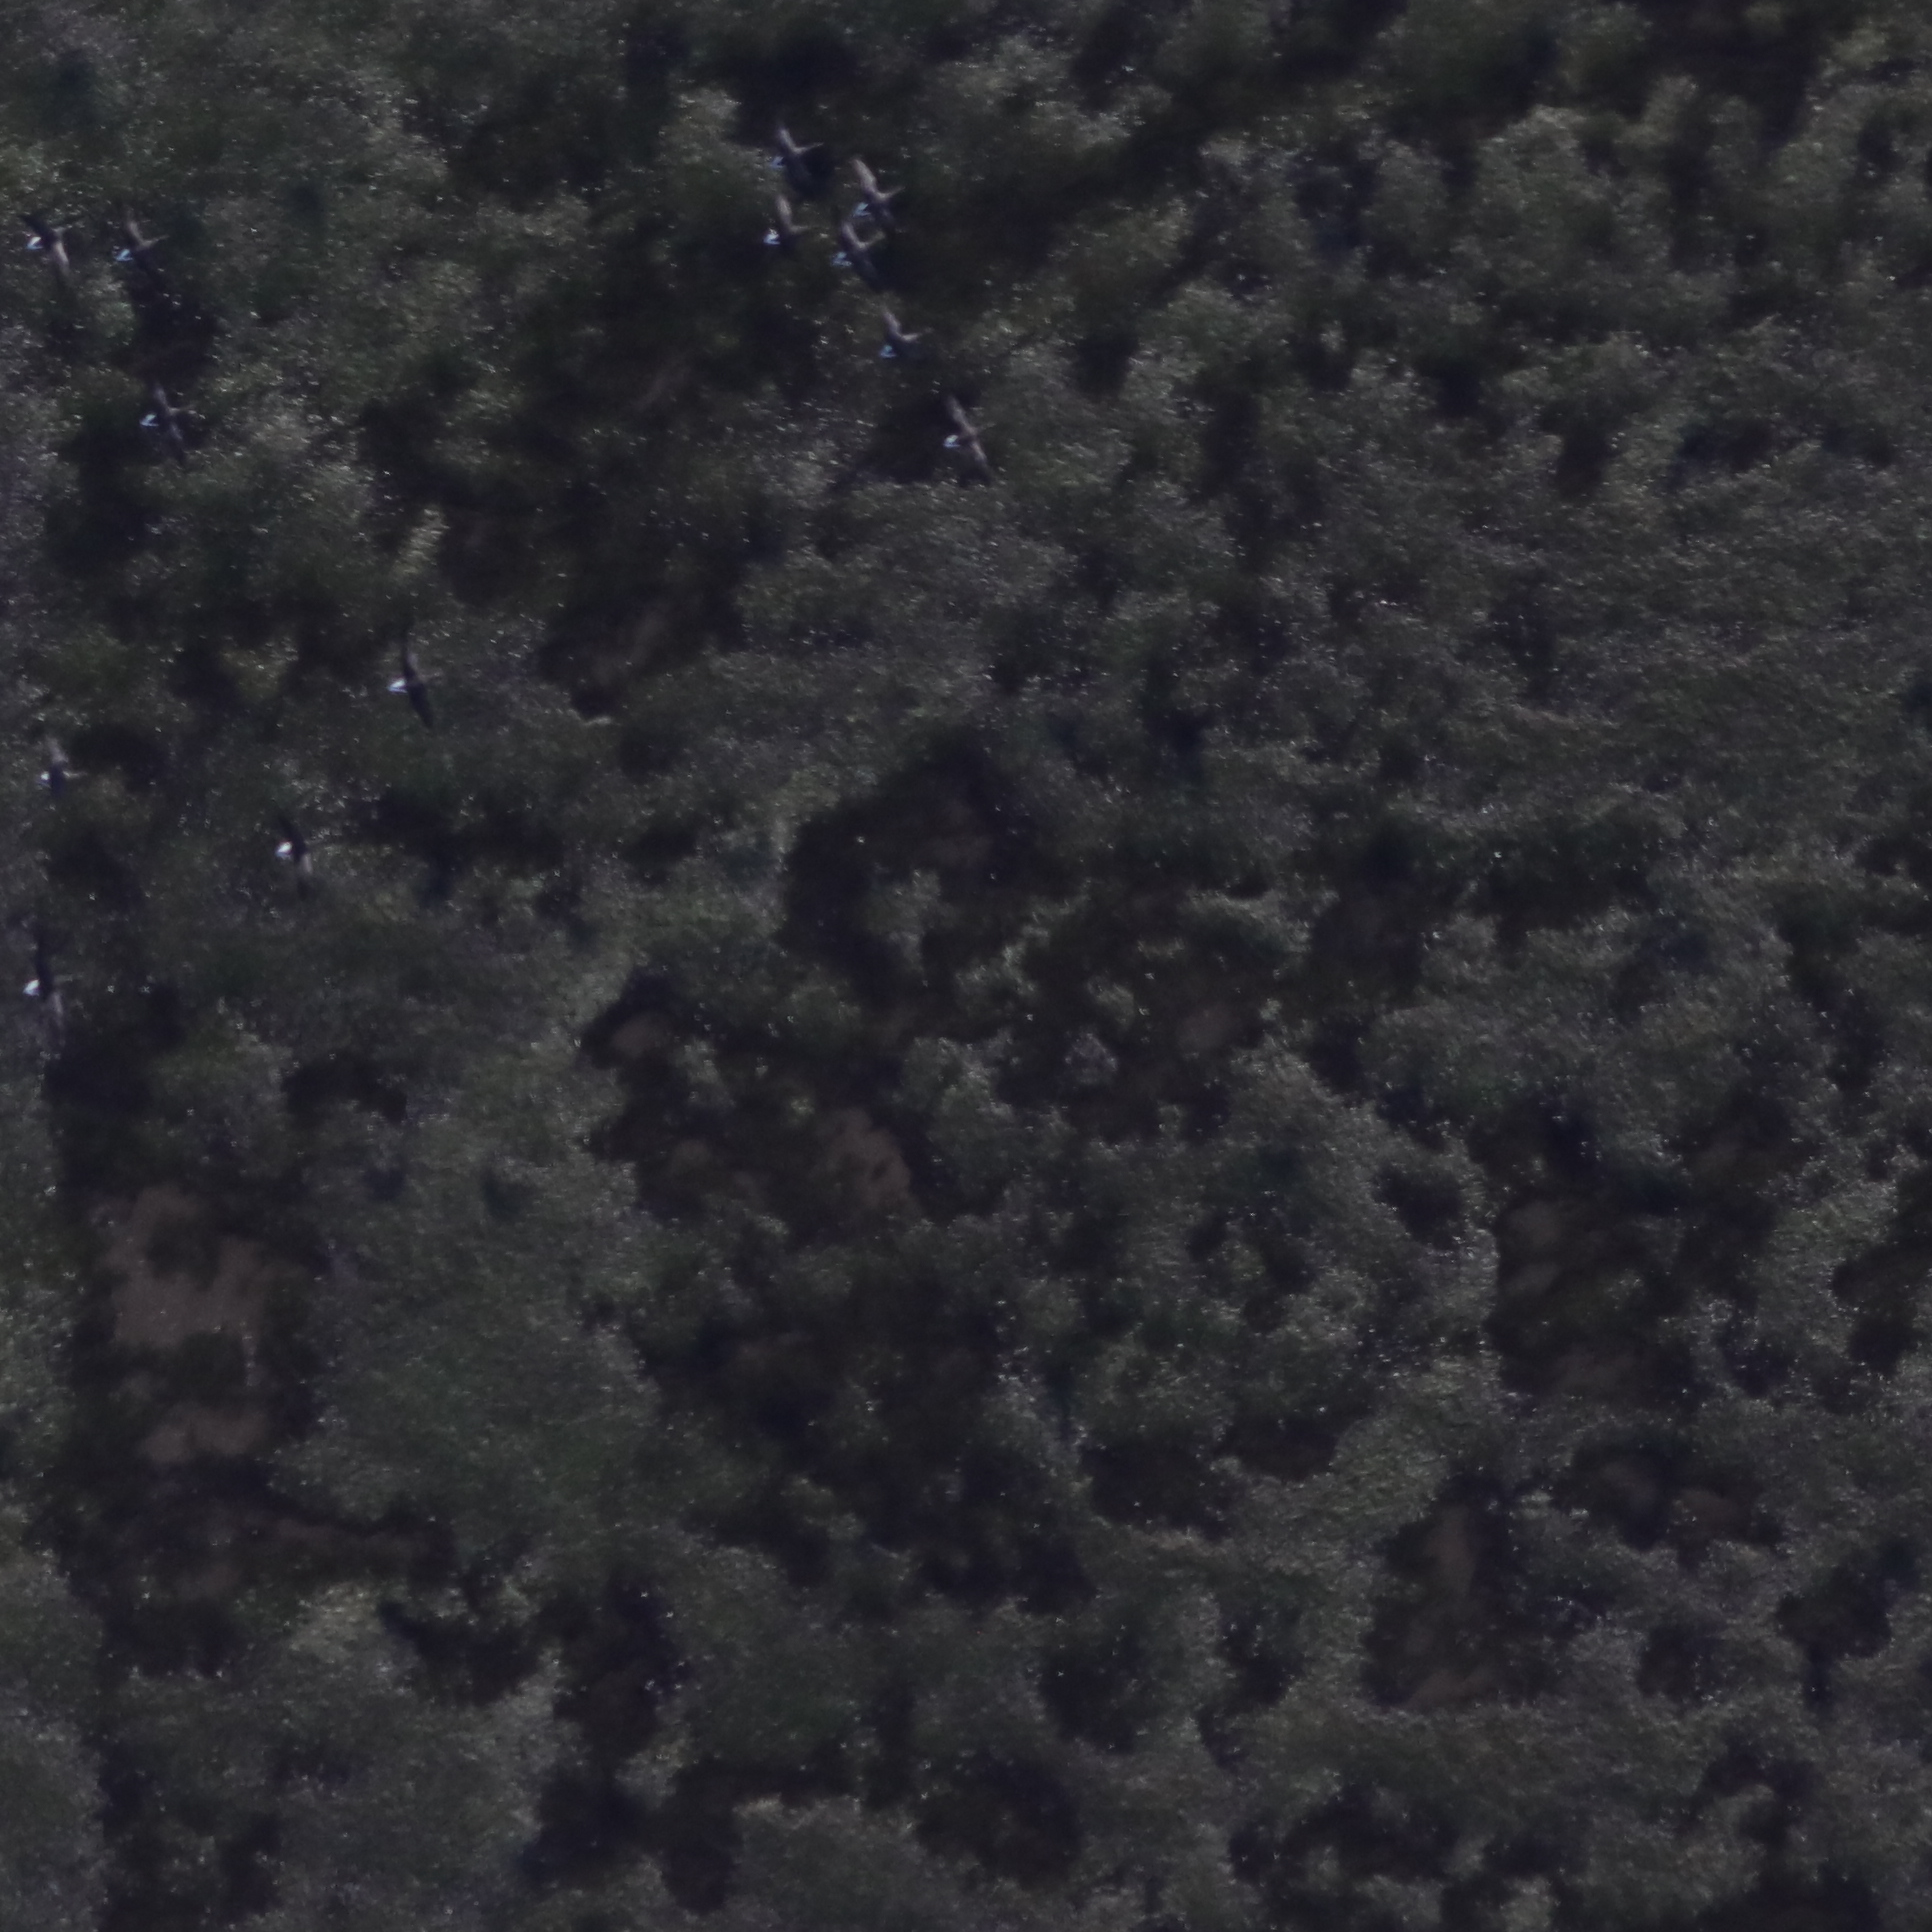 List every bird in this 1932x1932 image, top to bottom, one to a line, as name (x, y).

brant (788, 146)
brant (879, 187)
brant (788, 223)
brant (47, 245)
brant (140, 245)
brant (838, 246)
brant (903, 342)
brant (173, 419)
brant (967, 443)
brant (418, 681)
brant (63, 778)
brant (300, 837)
brant (43, 971)